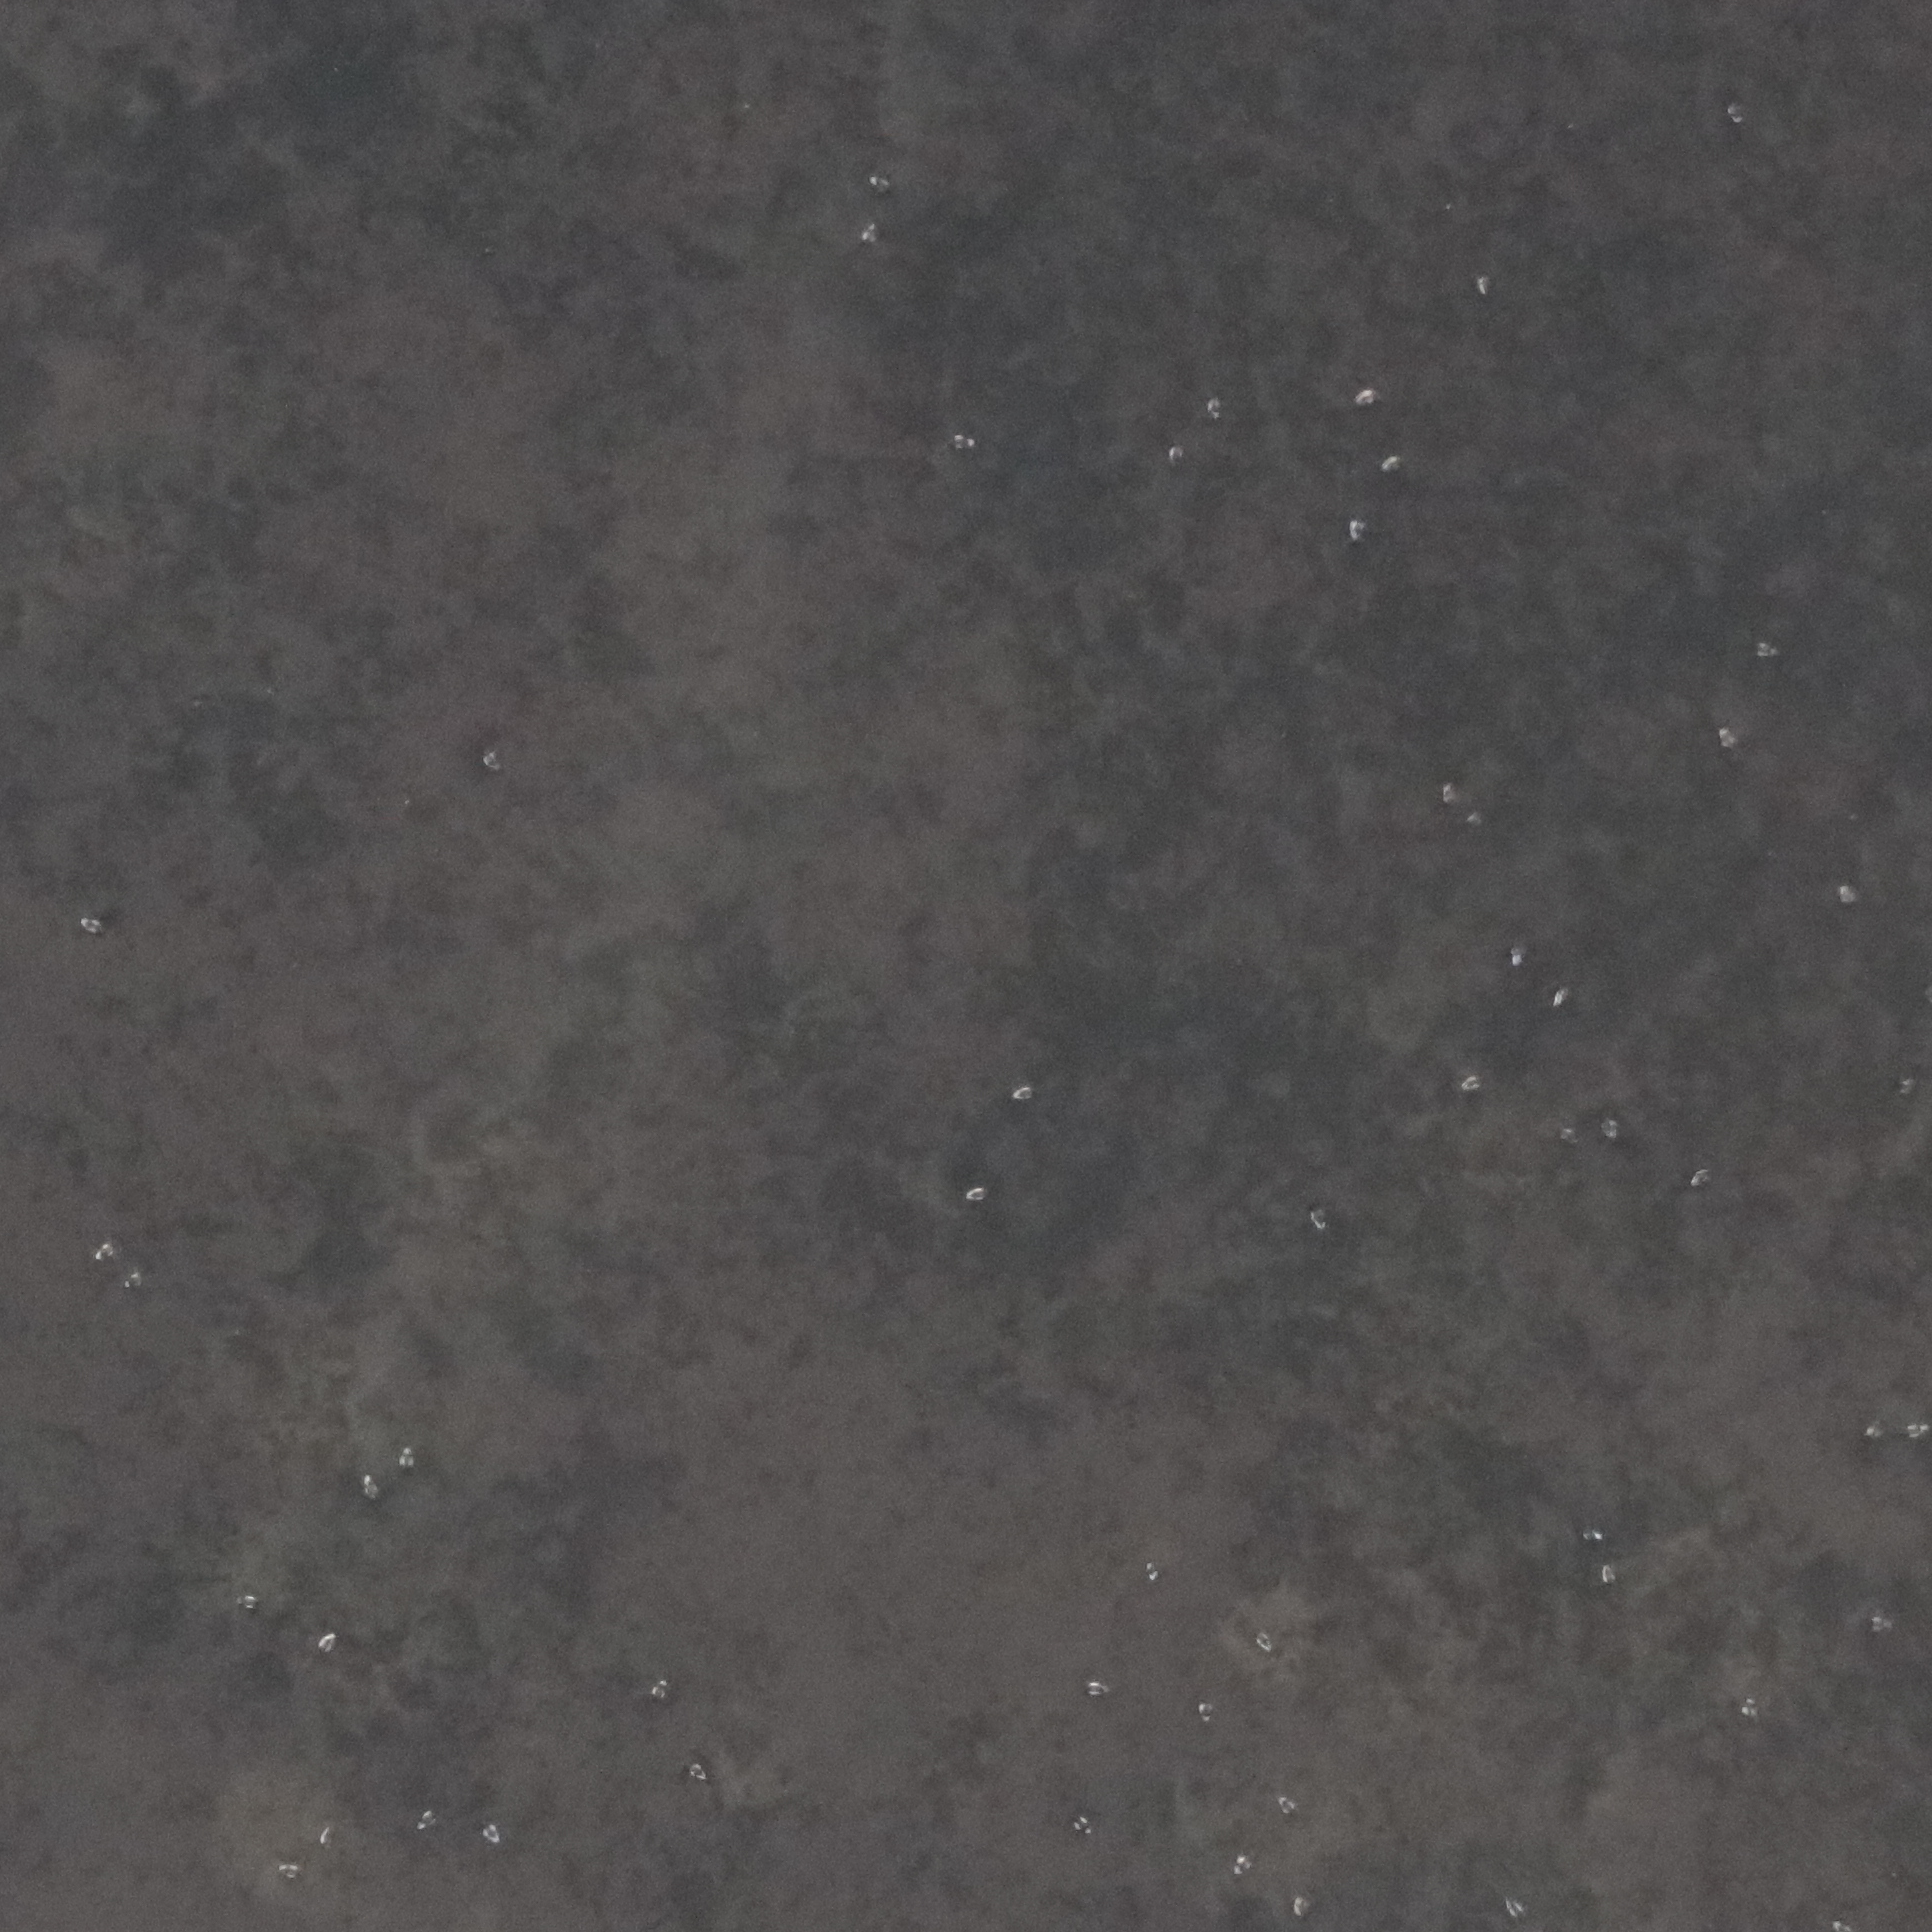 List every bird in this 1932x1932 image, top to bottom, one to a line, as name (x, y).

brant (1738, 110)
brant (883, 180)
brant (866, 233)
brant (1479, 288)
brant (1368, 395)
brant (1221, 410)
brant (963, 439)
brant (1176, 453)
brant (1390, 468)
brant (1361, 525)
brant (1766, 645)
brant (1725, 736)
brant (488, 760)
brant (1446, 789)
brant (1473, 820)
brant (1852, 889)
brant (92, 925)
brant (1524, 960)
brant (1563, 994)
brant (1474, 1078)
brant (1910, 1079)
brant (1023, 1090)
brant (1570, 1129)
brant (1612, 1130)
brant (1705, 1175)
brant (979, 1192)
brant (1313, 1224)
brant (108, 1253)
brant (131, 1283)
brant (1876, 1424)
brant (1920, 1433)
brant (410, 1462)
brant (365, 1489)
brant (1592, 1525)
brant (1155, 1572)
brant (1611, 1572)
brant (248, 1602)
brant (1879, 1616)
brant (325, 1640)
brant (1263, 1640)
brant (1096, 1689)
brant (660, 1691)
brant (1753, 1710)
brant (1206, 1712)
brant (697, 1771)
brant (1287, 1805)
brant (427, 1820)
brant (1085, 1826)
brant (491, 1831)
brant (329, 1837)
brant (1238, 1866)
brant (290, 1870)
brant (1301, 1904)
brant (1518, 1912)
brant (1846, 1924)